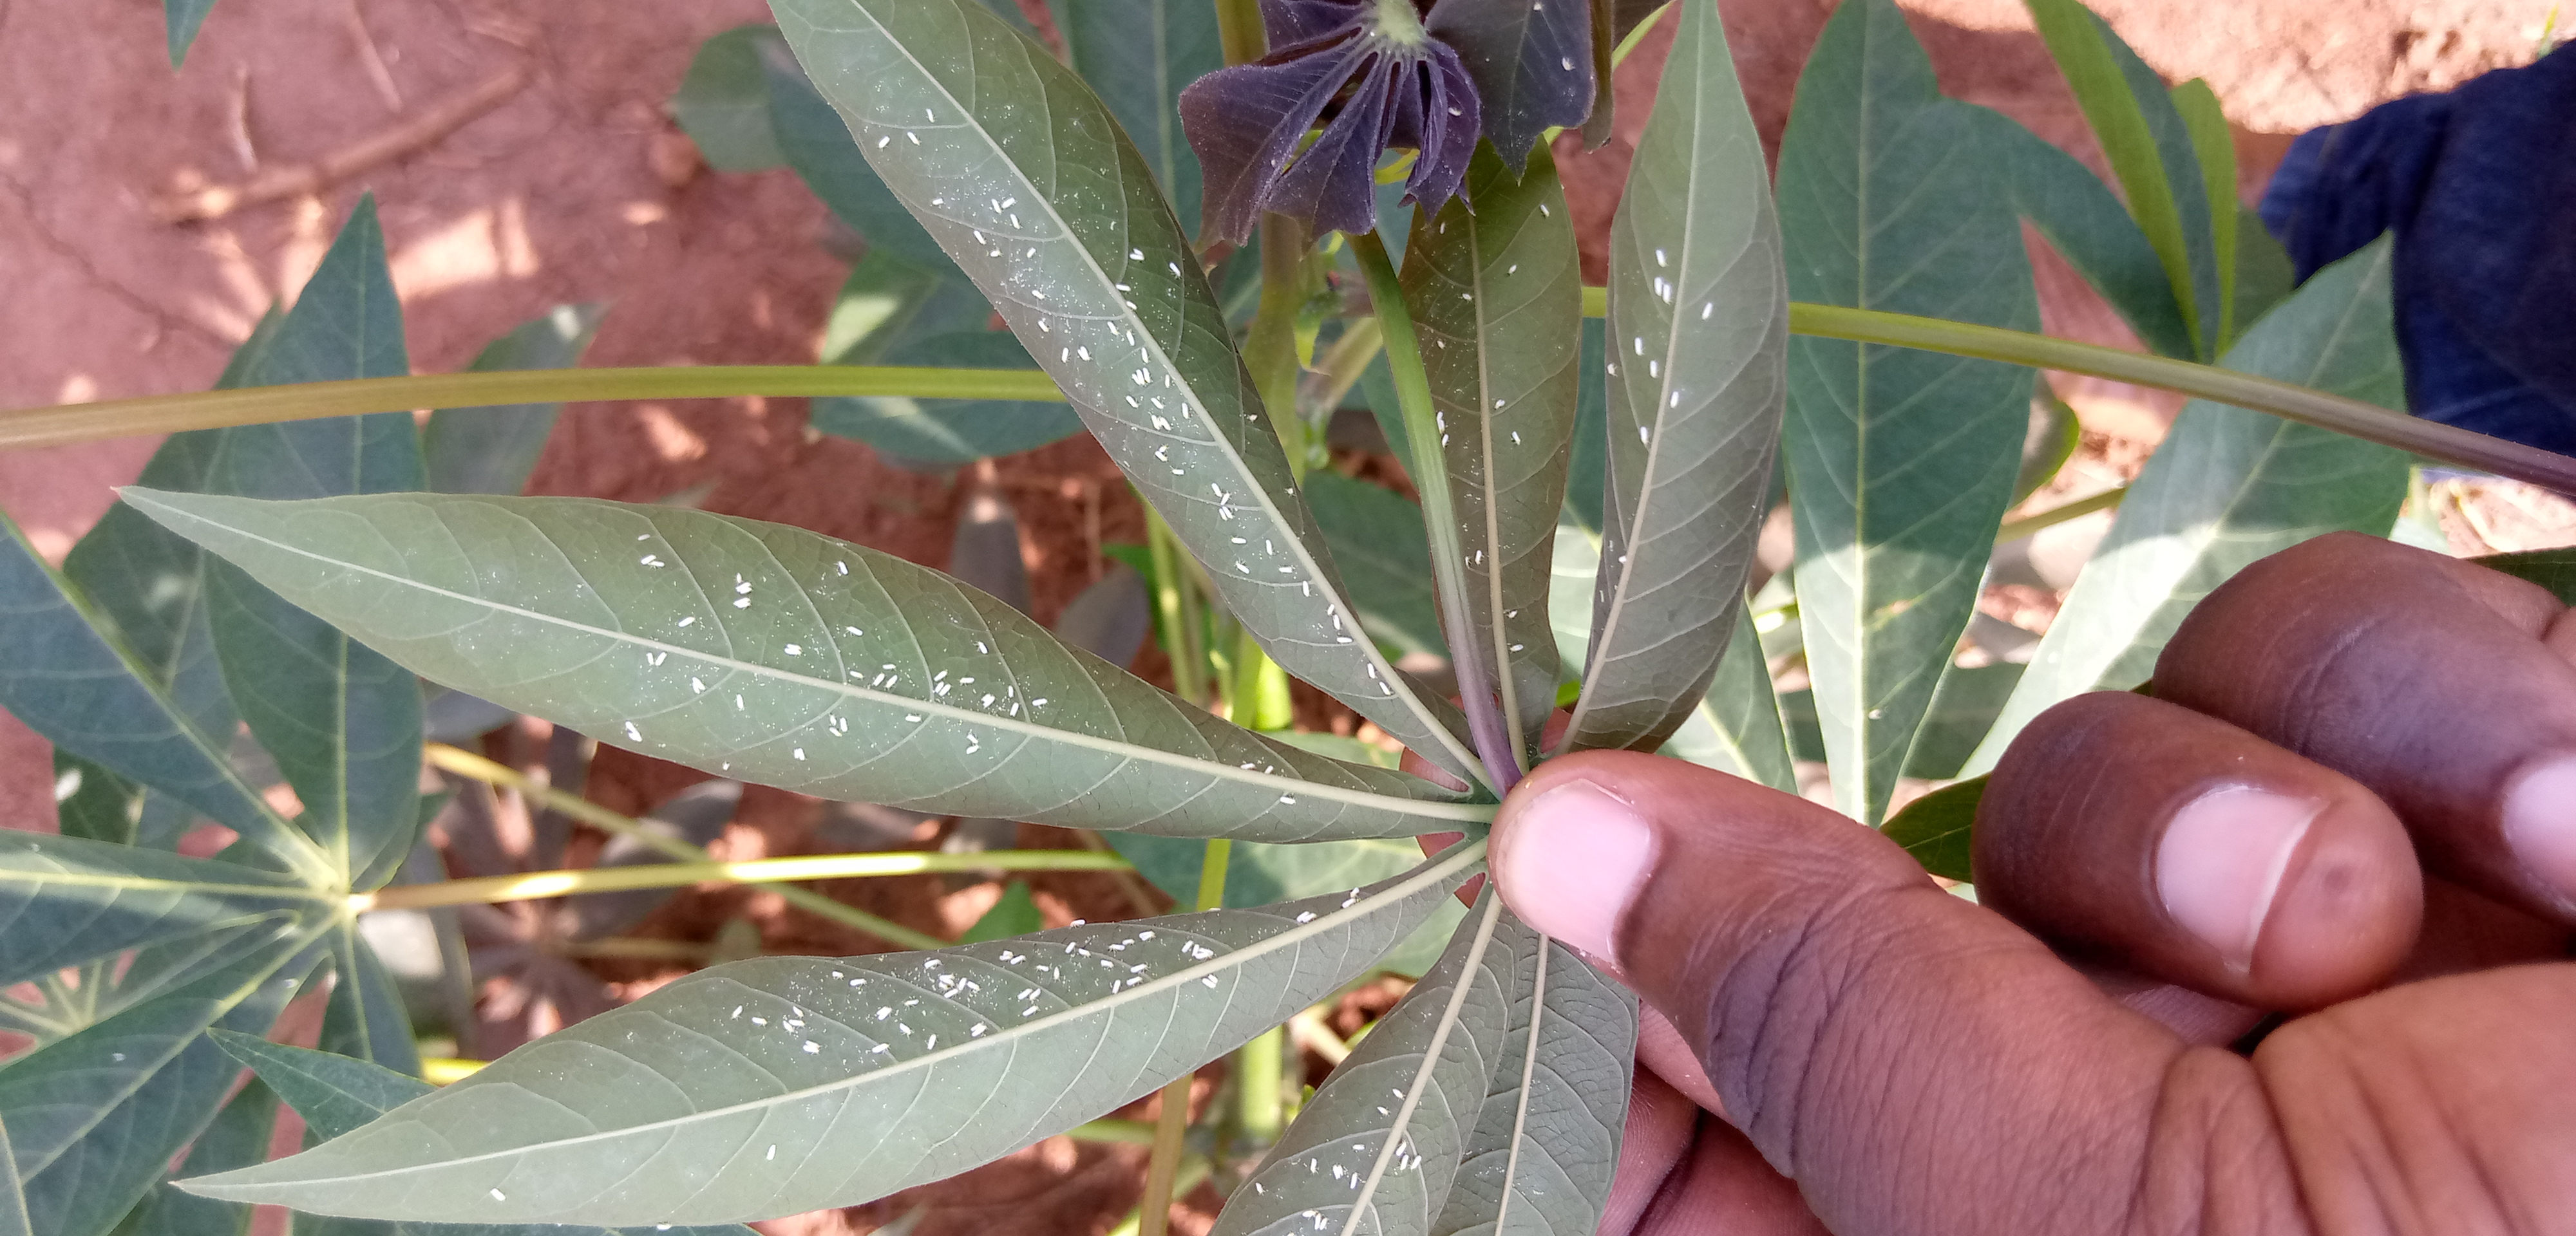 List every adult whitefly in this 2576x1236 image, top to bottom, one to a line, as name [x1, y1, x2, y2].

whitefly [919, 103, 941, 127]
whitefly [905, 127, 923, 151]
whitefly [875, 130, 896, 153]
whitefly [929, 192, 947, 214]
whitefly [984, 194, 1002, 218]
whitefly [1000, 195, 1018, 214]
whitefly [1533, 199, 1555, 222]
whitefly [1009, 211, 1023, 230]
whitefly [1432, 217, 1451, 238]
whitefly [967, 228, 992, 253]
whitefly [1125, 241, 1148, 266]
whitefly [1023, 243, 1040, 263]
whitefly [1649, 245, 1671, 271]
whitefly [984, 247, 1003, 263]
whitefly [1163, 257, 1184, 286]
whitefly [1499, 258, 1528, 277]
whitefly [1649, 274, 1677, 306]
whitefly [1661, 278, 1681, 308]
whitefly [1113, 279, 1136, 297]
whitefly [1028, 285, 1046, 304]
whitefly [1455, 286, 1477, 303]
whitefly [1123, 298, 1142, 313]
whitefly [1696, 298, 1719, 325]
whitefly [1034, 317, 1054, 337]
whitefly [1103, 317, 1119, 343]
whitefly [1126, 326, 1138, 350]
whitefly [1625, 331, 1649, 359]
whitefly [1430, 333, 1447, 352]
whitefly [1072, 340, 1095, 365]
whitefly [1055, 342, 1072, 368]
whitefly [1137, 344, 1154, 366]
whitefly [1643, 357, 1661, 383]
whitefly [1605, 359, 1618, 382]
whitefly [1125, 364, 1152, 388]
whitefly [1133, 368, 1150, 387]
whitefly [1159, 368, 1177, 392]
whitefly [1666, 389, 1685, 411]
whitefly [1119, 390, 1144, 415]
whitefly [1150, 392, 1165, 414]
whitefly [1492, 392, 1508, 413]
whitefly [1179, 398, 1193, 422]
whitefly [1246, 407, 1260, 426]
whitefly [1431, 409, 1452, 435]
whitefly [1147, 411, 1175, 435]
whitefly [1154, 412, 1171, 435]
whitefly [1632, 422, 1654, 448]
whitefly [1435, 426, 1452, 450]
whitefly [1508, 427, 1524, 451]
whitefly [1152, 442, 1173, 467]
whitefly [1168, 465, 1191, 482]
whitefly [1211, 480, 1236, 507]
whitefly [1280, 480, 1301, 505]
whitefly [1218, 489, 1234, 513]
whitefly [1217, 504, 1234, 523]
whitefly [1213, 505, 1237, 525]
whitefly [635, 527, 656, 546]
whitefly [1227, 532, 1251, 551]
whitefly [1262, 538, 1280, 559]
whitefly [1470, 548, 1487, 568]
whitefly [638, 549, 665, 570]
whitefly [1613, 550, 1628, 566]
whitefly [1458, 551, 1474, 574]
whitefly [833, 555, 848, 579]
whitefly [1231, 557, 1255, 579]
whitefly [1275, 562, 1298, 576]
whitefly [732, 565, 747, 586]
whitefly [1295, 577, 1312, 597]
whitefly [728, 579, 760, 601]
whitefly [1595, 585, 1610, 606]
whitefly [730, 594, 755, 617]
whitefly [1321, 601, 1338, 618]
whitefly [1502, 603, 1520, 623]
whitefly [674, 610, 699, 632]
whitefly [1328, 612, 1347, 633]
whitefly [842, 622, 868, 640]
whitefly [1336, 634, 1357, 652]
whitefly [974, 635, 998, 656]
whitefly [1508, 636, 1524, 656]
whitefly [781, 642, 804, 659]
whitefly [651, 649, 668, 668]
whitefly [643, 650, 658, 668]
whitefly [1363, 658, 1379, 682]
whitefly [880, 659, 899, 679]
whitefly [932, 665, 949, 683]
whitefly [849, 666, 865, 682]
whitefly [869, 669, 886, 689]
whitefly [885, 672, 902, 695]
whitefly [959, 672, 977, 690]
whitefly [690, 674, 705, 696]
whitefly [1378, 674, 1395, 700]
whitefly [929, 678, 952, 704]
whitefly [936, 680, 954, 700]
whitefly [1005, 680, 1019, 701]
whitefly [980, 687, 996, 710]
whitefly [1028, 688, 1048, 713]
whitefly [732, 693, 751, 713]
whitefly [1008, 700, 1023, 723]
whitefly [826, 711, 838, 728]
whitefly [903, 712, 923, 724]
whitefly [835, 713, 853, 737]
whitefly [620, 716, 649, 747]
whitefly [963, 728, 981, 745]
whitefly [830, 731, 842, 742]
whitefly [960, 739, 983, 757]
whitefly [787, 742, 808, 767]
whitefly [1236, 758, 1256, 778]
whitefly [1262, 760, 1274, 782]
whitefly [1276, 788, 1296, 813]
whitefly [1345, 883, 1367, 904]
whitefly [1339, 896, 1366, 915]
whitefly [1294, 901, 1315, 928]
whitefly [1292, 908, 1318, 931]
whitefly [1068, 915, 1092, 935]
whitefly [1137, 925, 1159, 949]
whitefly [1118, 931, 1139, 953]
whitefly [1176, 933, 1198, 962]
whitefly [1105, 937, 1131, 959]
whitefly [1197, 937, 1219, 964]
whitefly [1189, 938, 1206, 964]
whitefly [1065, 939, 1078, 961]
whitefly [1078, 942, 1094, 961]
whitefly [994, 946, 1016, 973]
whitefly [1010, 950, 1027, 973]
whitefly [920, 951, 944, 973]
whitefly [1099, 954, 1121, 974]
whitefly [1036, 956, 1055, 982]
whitefly [1128, 956, 1148, 978]
whitefly [1051, 962, 1063, 984]
whitefly [826, 964, 845, 986]
whitefly [936, 968, 960, 989]
whitefly [1198, 968, 1220, 991]
whitefly [848, 969, 866, 995]
whitefly [1200, 970, 1220, 996]
whitefly [954, 973, 972, 994]
whitefly [966, 973, 988, 999]
whitefly [1122, 973, 1146, 992]
whitefly [1107, 977, 1128, 1000]
whitefly [1026, 980, 1045, 1003]
whitefly [944, 981, 963, 1002]
whitefly [1013, 983, 1034, 1008]
whitefly [900, 990, 927, 1015]
whitefly [730, 997, 743, 1022]
whitefly [788, 997, 810, 1018]
whitefly [871, 998, 893, 1025]
whitefly [1019, 1002, 1043, 1023]
whitefly [752, 1009, 770, 1033]
whitefly [789, 1009, 808, 1030]
whitefly [969, 1014, 990, 1042]
whitefly [781, 1015, 797, 1035]
whitefly [894, 1018, 916, 1043]
whitefly [920, 1028, 942, 1054]
whitefly [799, 1035, 825, 1058]
whitefly [871, 1035, 892, 1061]
whitefly [1387, 1081, 1409, 1105]
whitefly [1370, 1098, 1393, 1125]
whitefly [1392, 1134, 1410, 1156]
whitefly [1349, 1139, 1368, 1155]
whitefly [761, 1140, 781, 1161]
whitefly [1408, 1148, 1428, 1174]
whitefly [1396, 1149, 1412, 1175]
whitefly [1305, 1151, 1322, 1176]
whitefly [1330, 1161, 1347, 1182]
whitefly [1345, 1170, 1363, 1195]
whitefly [1251, 1175, 1266, 1199]
whitefly [485, 1186, 511, 1203]
whitefly [1299, 1203, 1317, 1222]
whitefly [1310, 1211, 1330, 1232]
whitefly [652, 1216, 674, 1233]